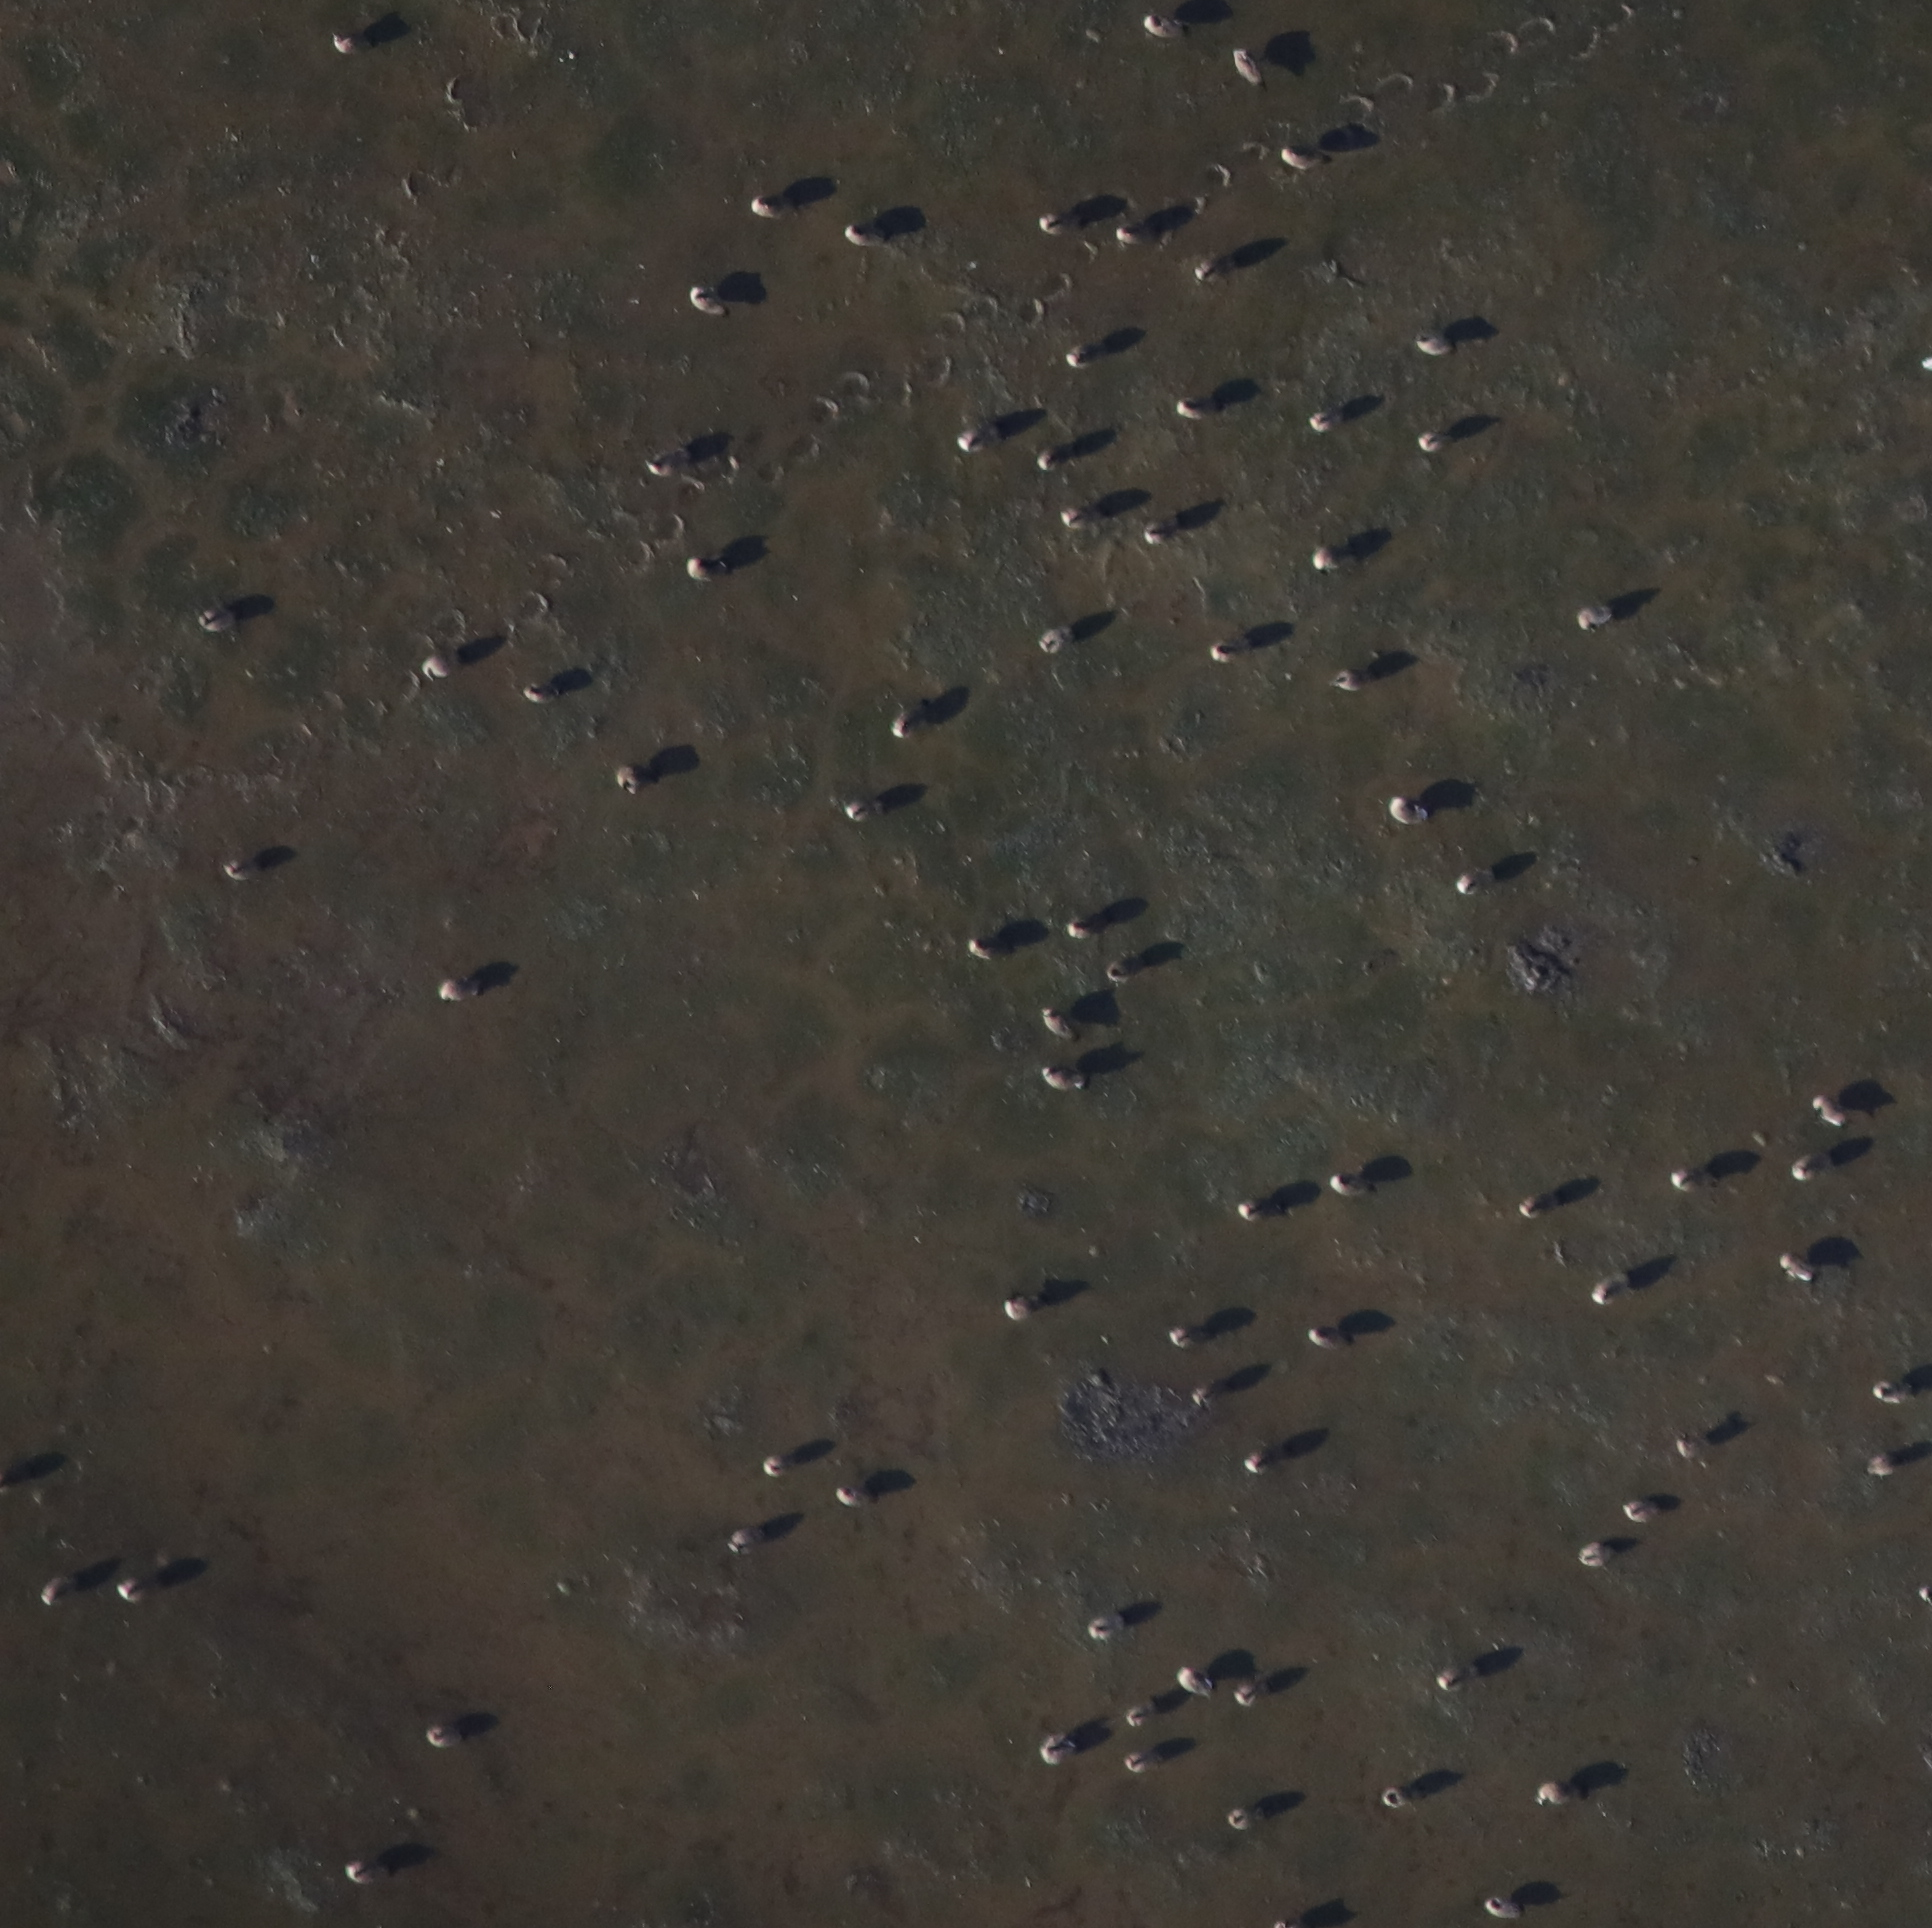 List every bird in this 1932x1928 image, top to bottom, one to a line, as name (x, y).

Canada goose (1160, 22)
Canada goose (352, 43)
Canada goose (1247, 70)
Canada goose (1293, 157)
Canada goose (761, 207)
Canada goose (1051, 223)
Canada goose (1137, 234)
Canada goose (868, 235)
Canada goose (1211, 268)
Canada goose (712, 301)
Canada goose (1434, 337)
Canada goose (1082, 356)
Canada goose (1193, 411)
Canada goose (1322, 423)
Canada goose (976, 436)
Canada goose (1431, 437)
Canada goose (1049, 460)
Canada goose (673, 464)
Canada goose (1080, 517)
Canada goose (1151, 533)
Canada goose (1331, 560)
Canada goose (704, 571)
Canada goose (1595, 616)
Canada goose (220, 620)
Canada goose (1058, 640)
Canada goose (1216, 647)
Canada goose (432, 667)
Canada goose (1350, 679)
Canada goose (541, 693)
Canada goose (901, 726)
Canada goose (631, 779)
Canada goose (858, 810)
Canada goose (1410, 813)
Canada goose (244, 875)
Canada goose (1478, 878)
Canada goose (1080, 927)
Canada goose (980, 944)
Canada goose (1122, 972)
Canada goose (457, 990)
Canada goose (1063, 1026)
Canada goose (1065, 1078)
Canada goose (1829, 1113)
Canada goose (1804, 1164)
Canada goose (1341, 1181)
Canada goose (1690, 1181)
Canada goose (1528, 1202)
Canada goose (1257, 1210)
Canada goose (1799, 1265)
Canada goose (1611, 1286)
Canada goose (1018, 1308)
Canada goose (1185, 1337)
Canada goose (1328, 1340)
Canada goose (1895, 1391)
Canada goose (1205, 1396)
Canada goose (1685, 1444)
Canada goose (1263, 1461)
Canada goose (778, 1468)
Canada goose (1881, 1468)
Canada goose (852, 1493)
Canada goose (1647, 1507)
Canada goose (766, 1535)
Canada goose (1593, 1553)
Canada goose (61, 1589)
Canada goose (140, 1589)
Canada goose (1109, 1627)
Canada goose (1197, 1682)
Canada goose (1449, 1684)
Canada goose (1247, 1695)
Canada goose (1138, 1714)
Canada goose (444, 1738)
Canada goose (1058, 1753)
Canada goose (1131, 1758)
Canada goose (1553, 1792)
Canada goose (1390, 1795)
Canada goose (1241, 1821)
Canada goose (352, 1873)
Canada goose (1502, 1909)